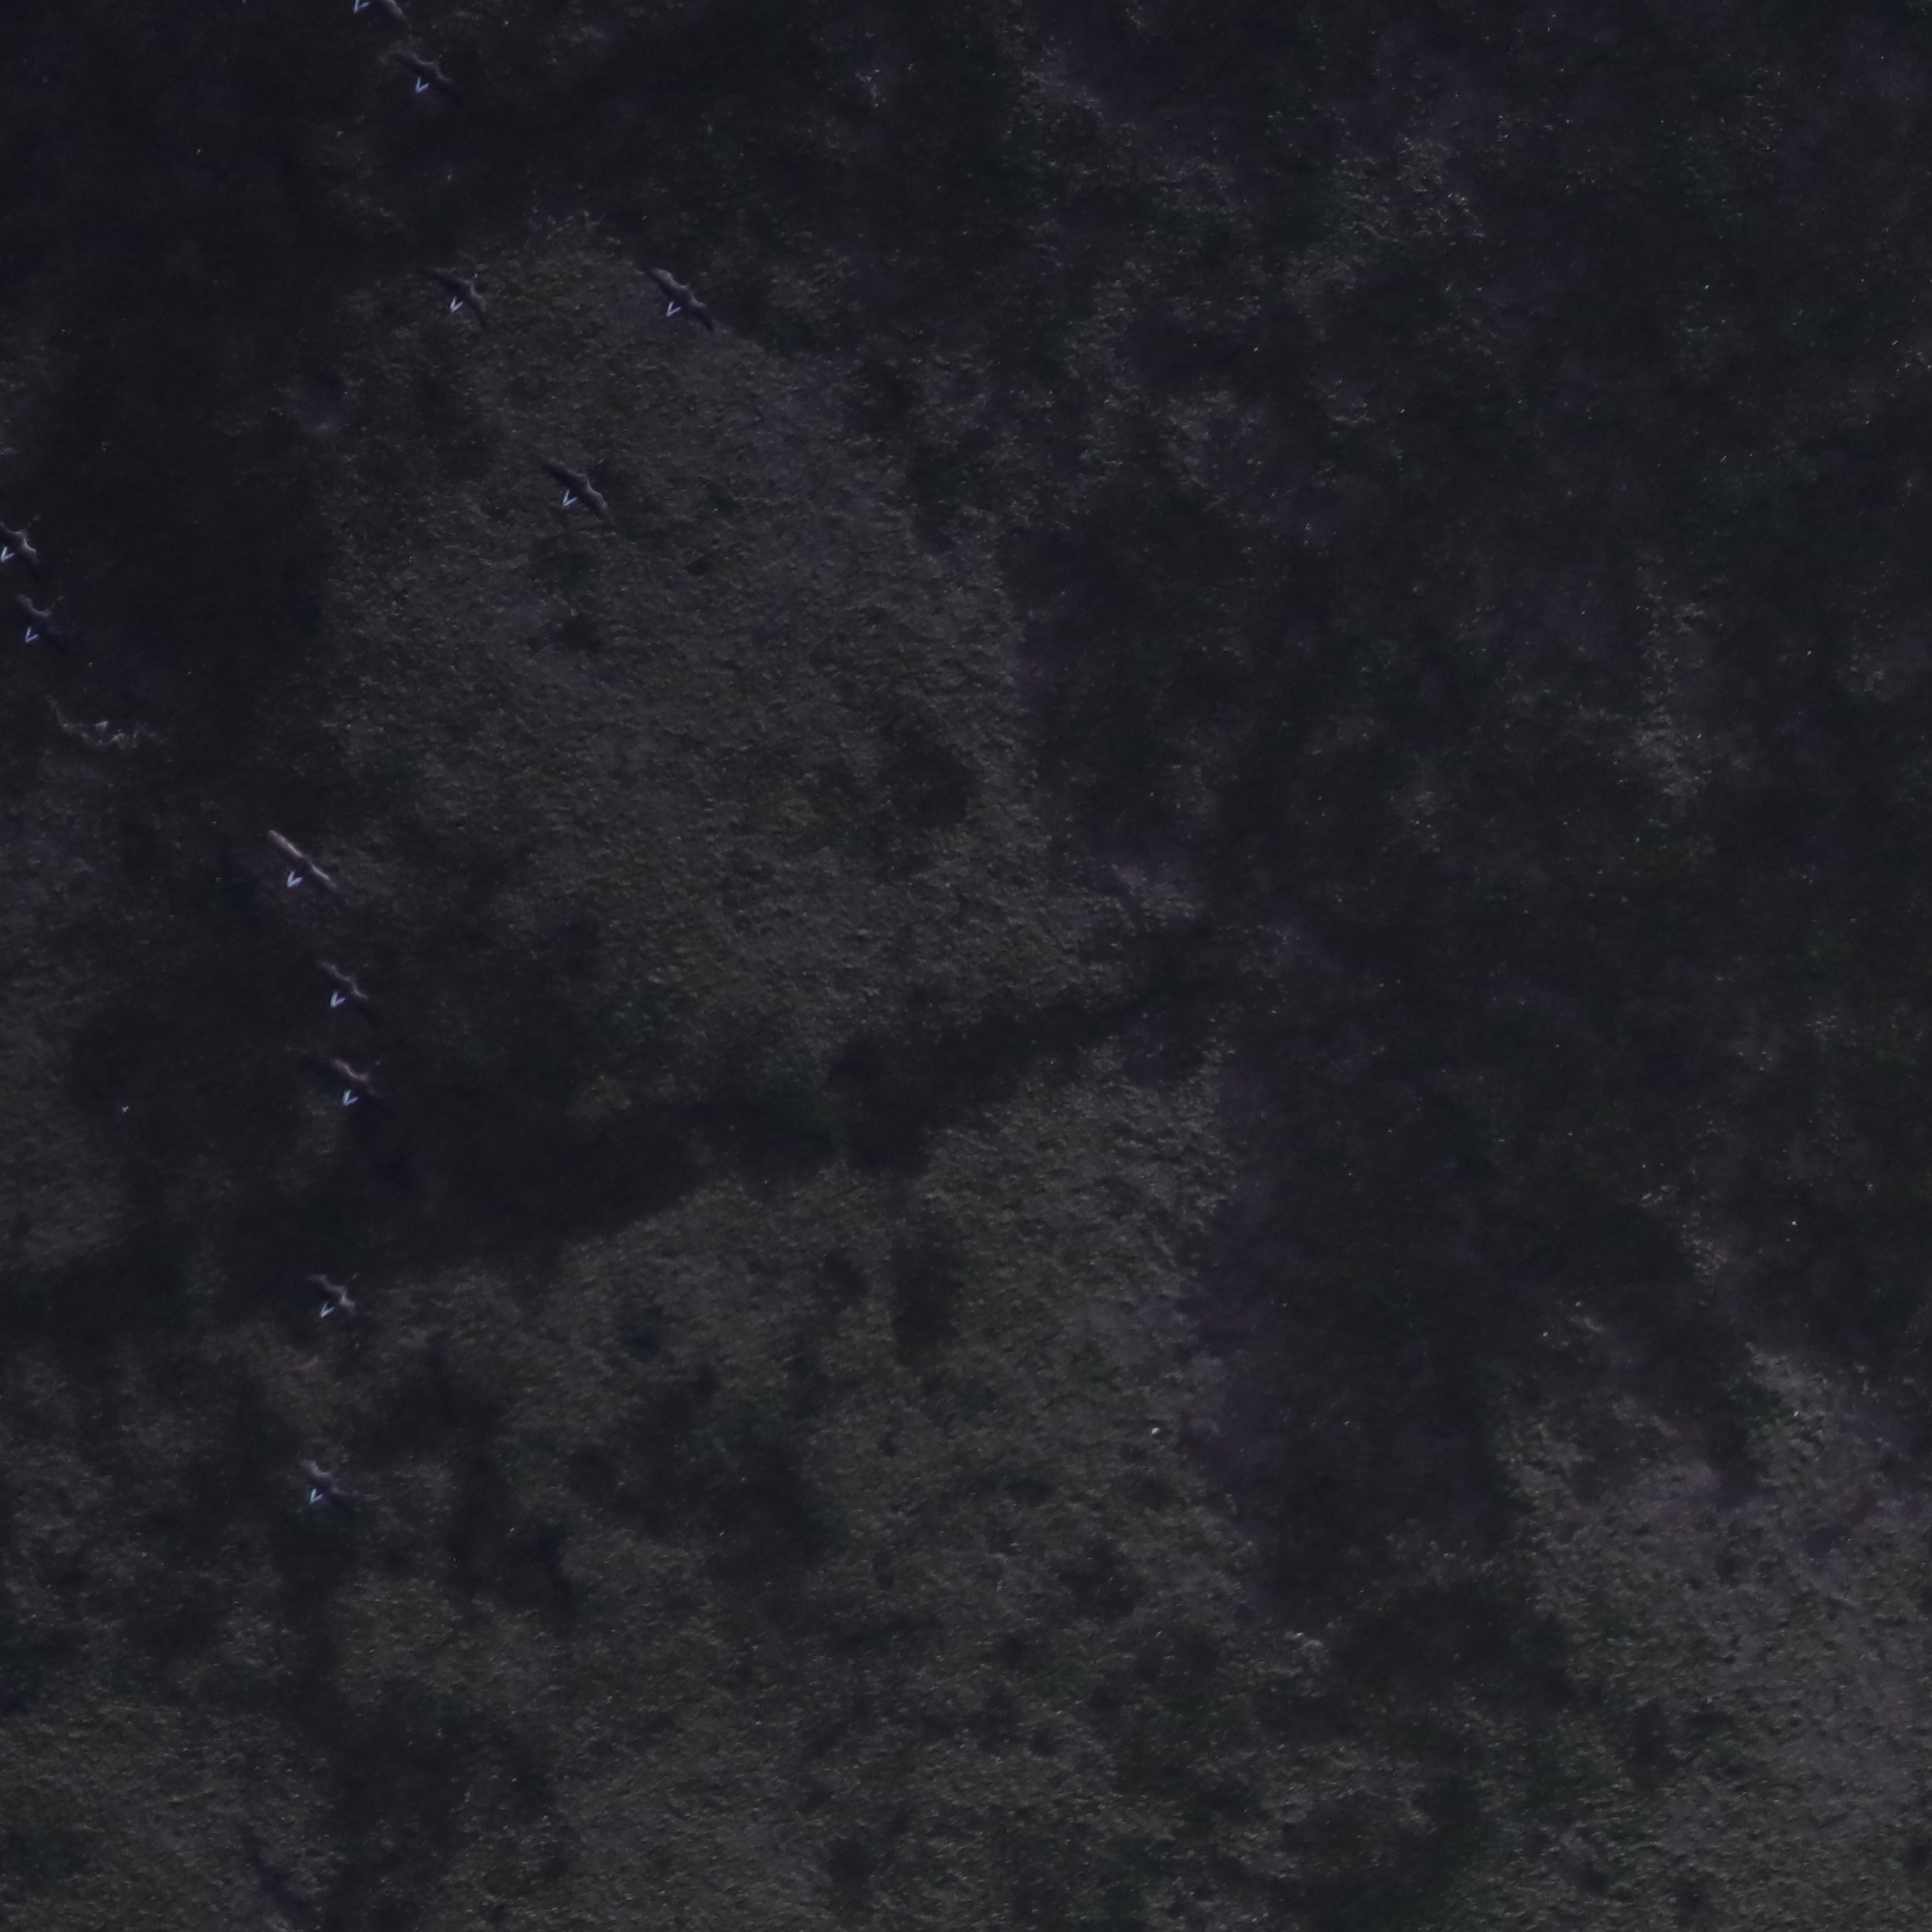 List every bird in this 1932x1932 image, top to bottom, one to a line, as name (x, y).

brant (430, 76)
brant (456, 295)
brant (681, 307)
brant (569, 488)
brant (20, 538)
brant (39, 617)
brant (300, 874)
brant (342, 997)
brant (362, 1085)
brant (341, 1300)
brant (301, 1479)